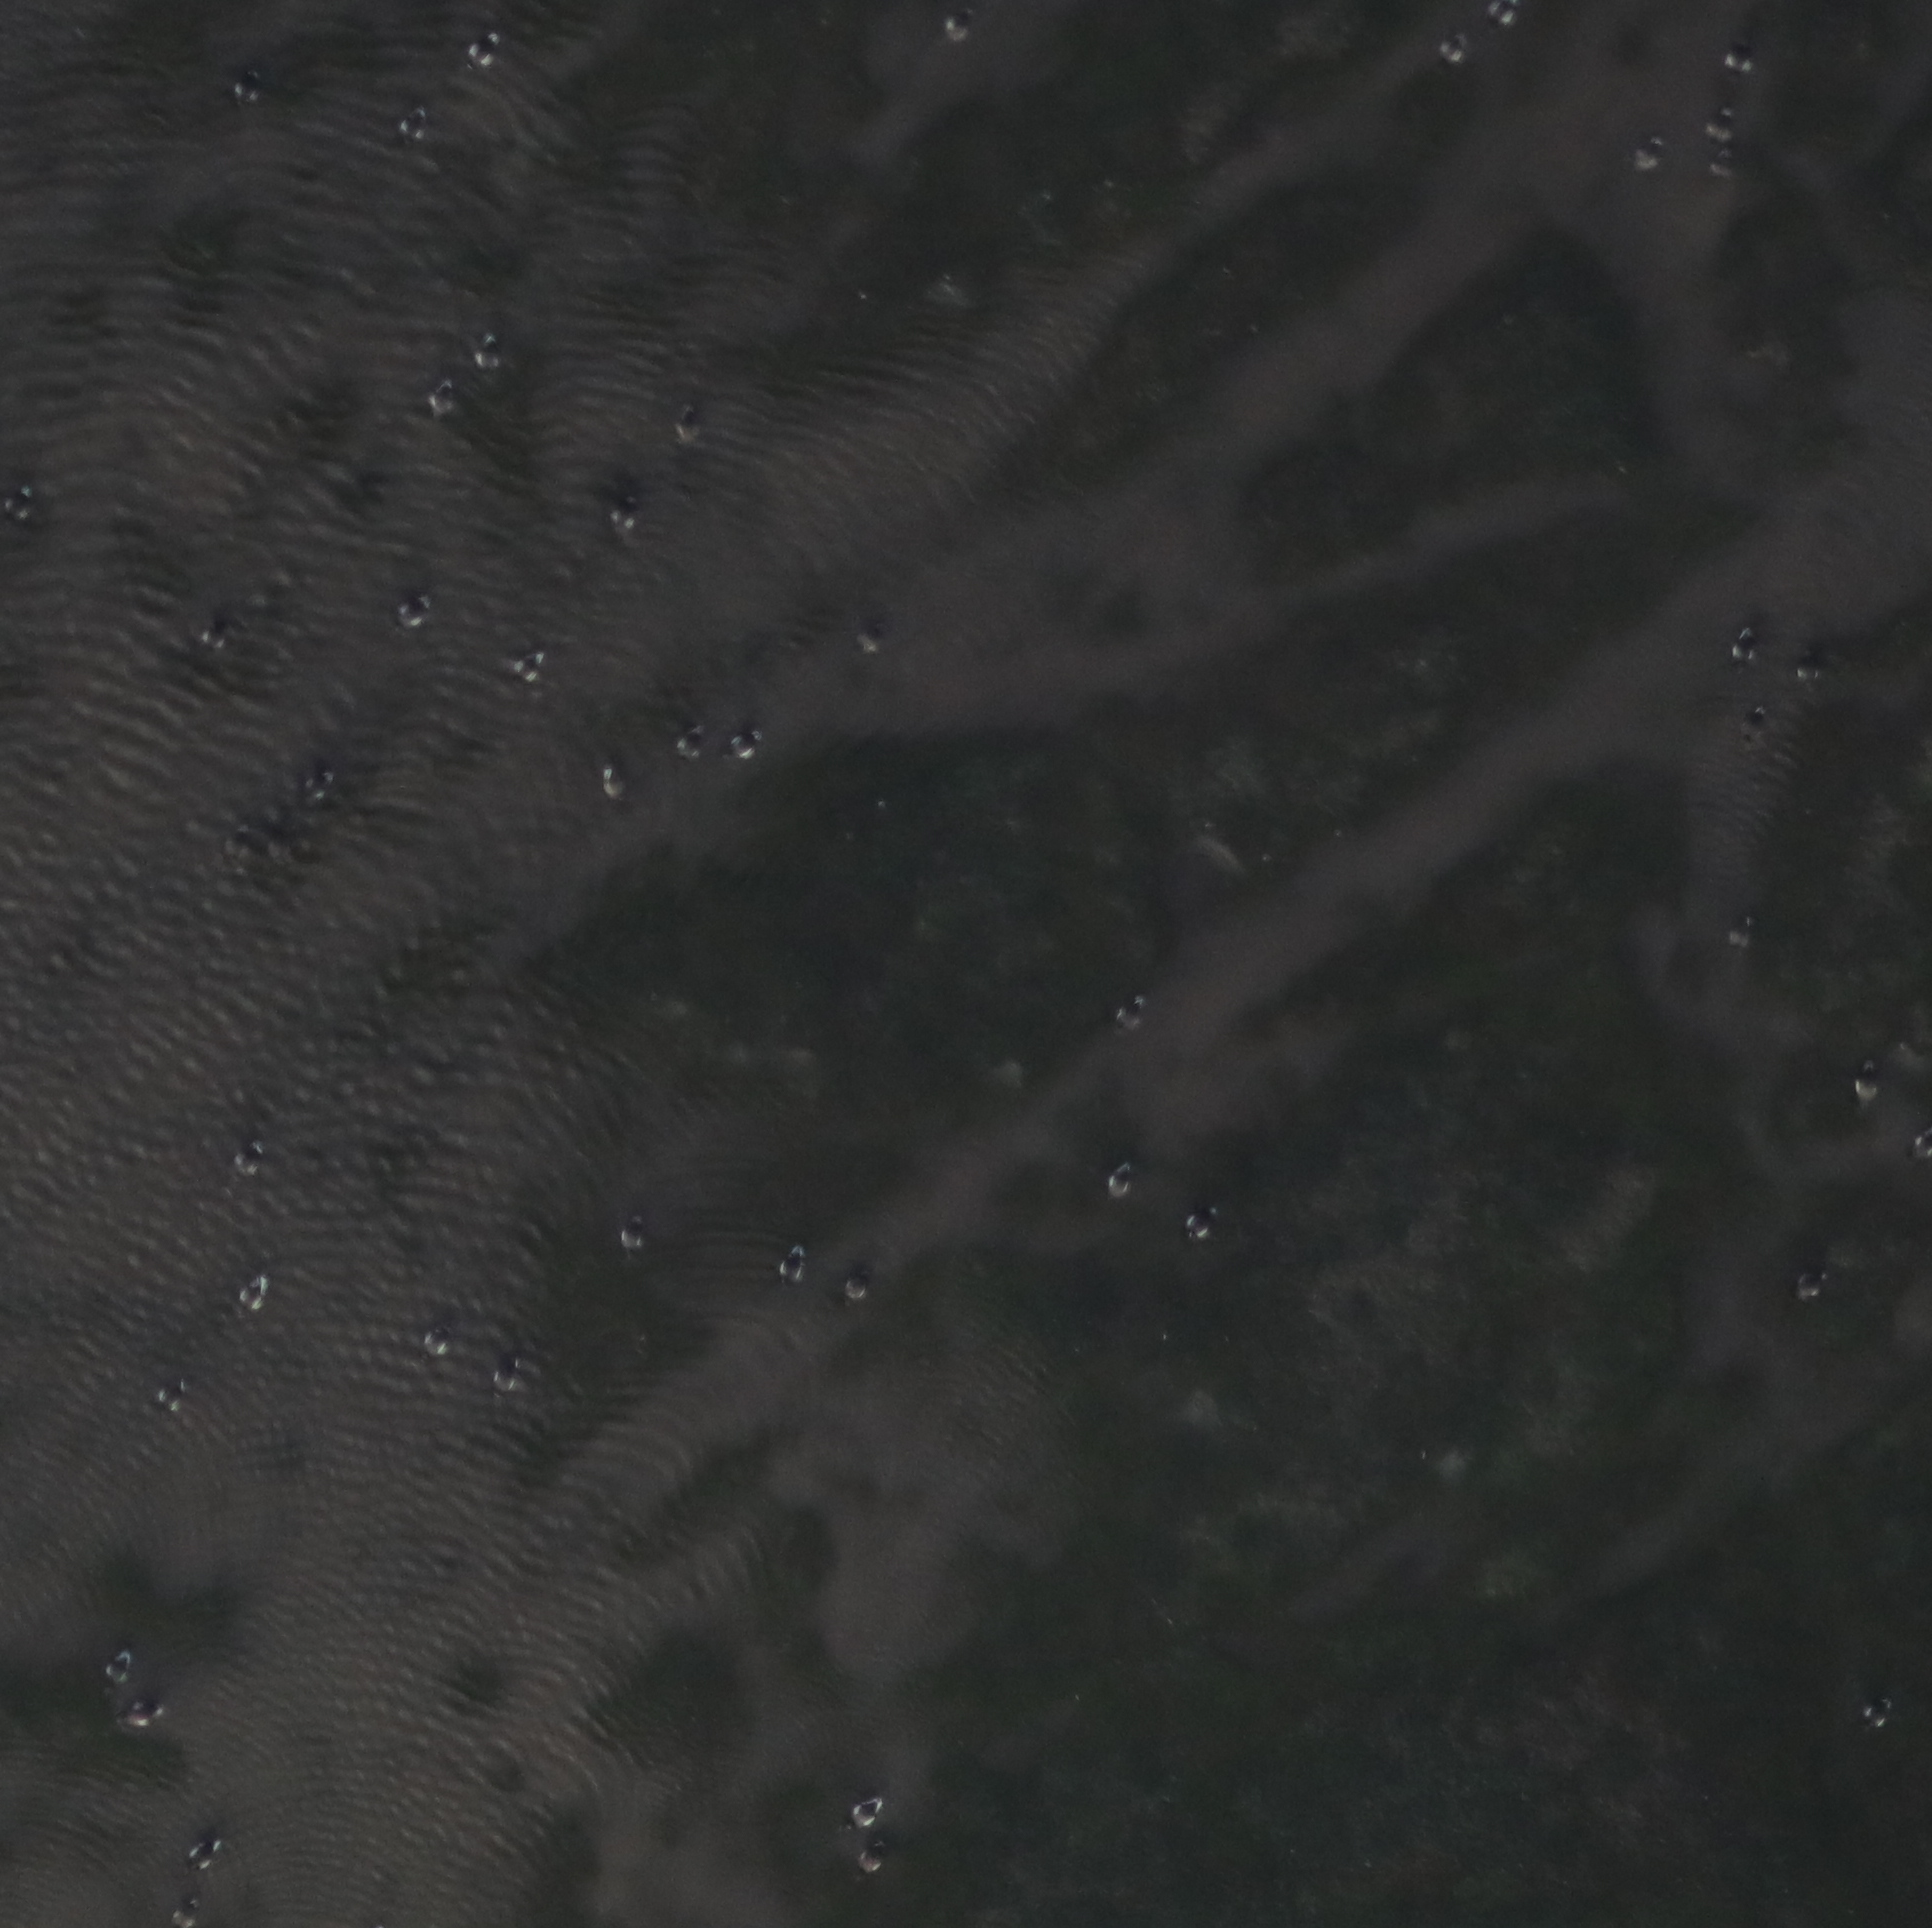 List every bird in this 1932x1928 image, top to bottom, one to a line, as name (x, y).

brant (1496, 20)
brant (955, 29)
brant (483, 50)
brant (1454, 58)
brant (1743, 68)
brant (239, 85)
brant (410, 121)
brant (1715, 123)
brant (1649, 162)
brant (1734, 170)
brant (482, 353)
brant (441, 405)
brant (675, 425)
brant (21, 506)
brant (626, 516)
brant (411, 612)
brant (861, 635)
brant (212, 642)
brant (1743, 644)
brant (1811, 665)
brant (529, 671)
brant (1760, 719)
brant (690, 743)
brant (744, 744)
brant (613, 775)
brant (317, 787)
brant (1747, 935)
brant (1130, 1010)
brant (1867, 1086)
brant (1920, 1146)
brant (257, 1156)
brant (1120, 1182)
brant (1200, 1222)
brant (631, 1225)
brant (795, 1265)
brant (1812, 1281)
brant (857, 1287)
brant (251, 1295)
brant (435, 1346)
brant (503, 1380)
brant (172, 1407)
brant (116, 1660)
brant (149, 1715)
brant (1877, 1720)
brant (868, 1813)
brant (203, 1855)
brant (869, 1860)
brant (187, 1915)